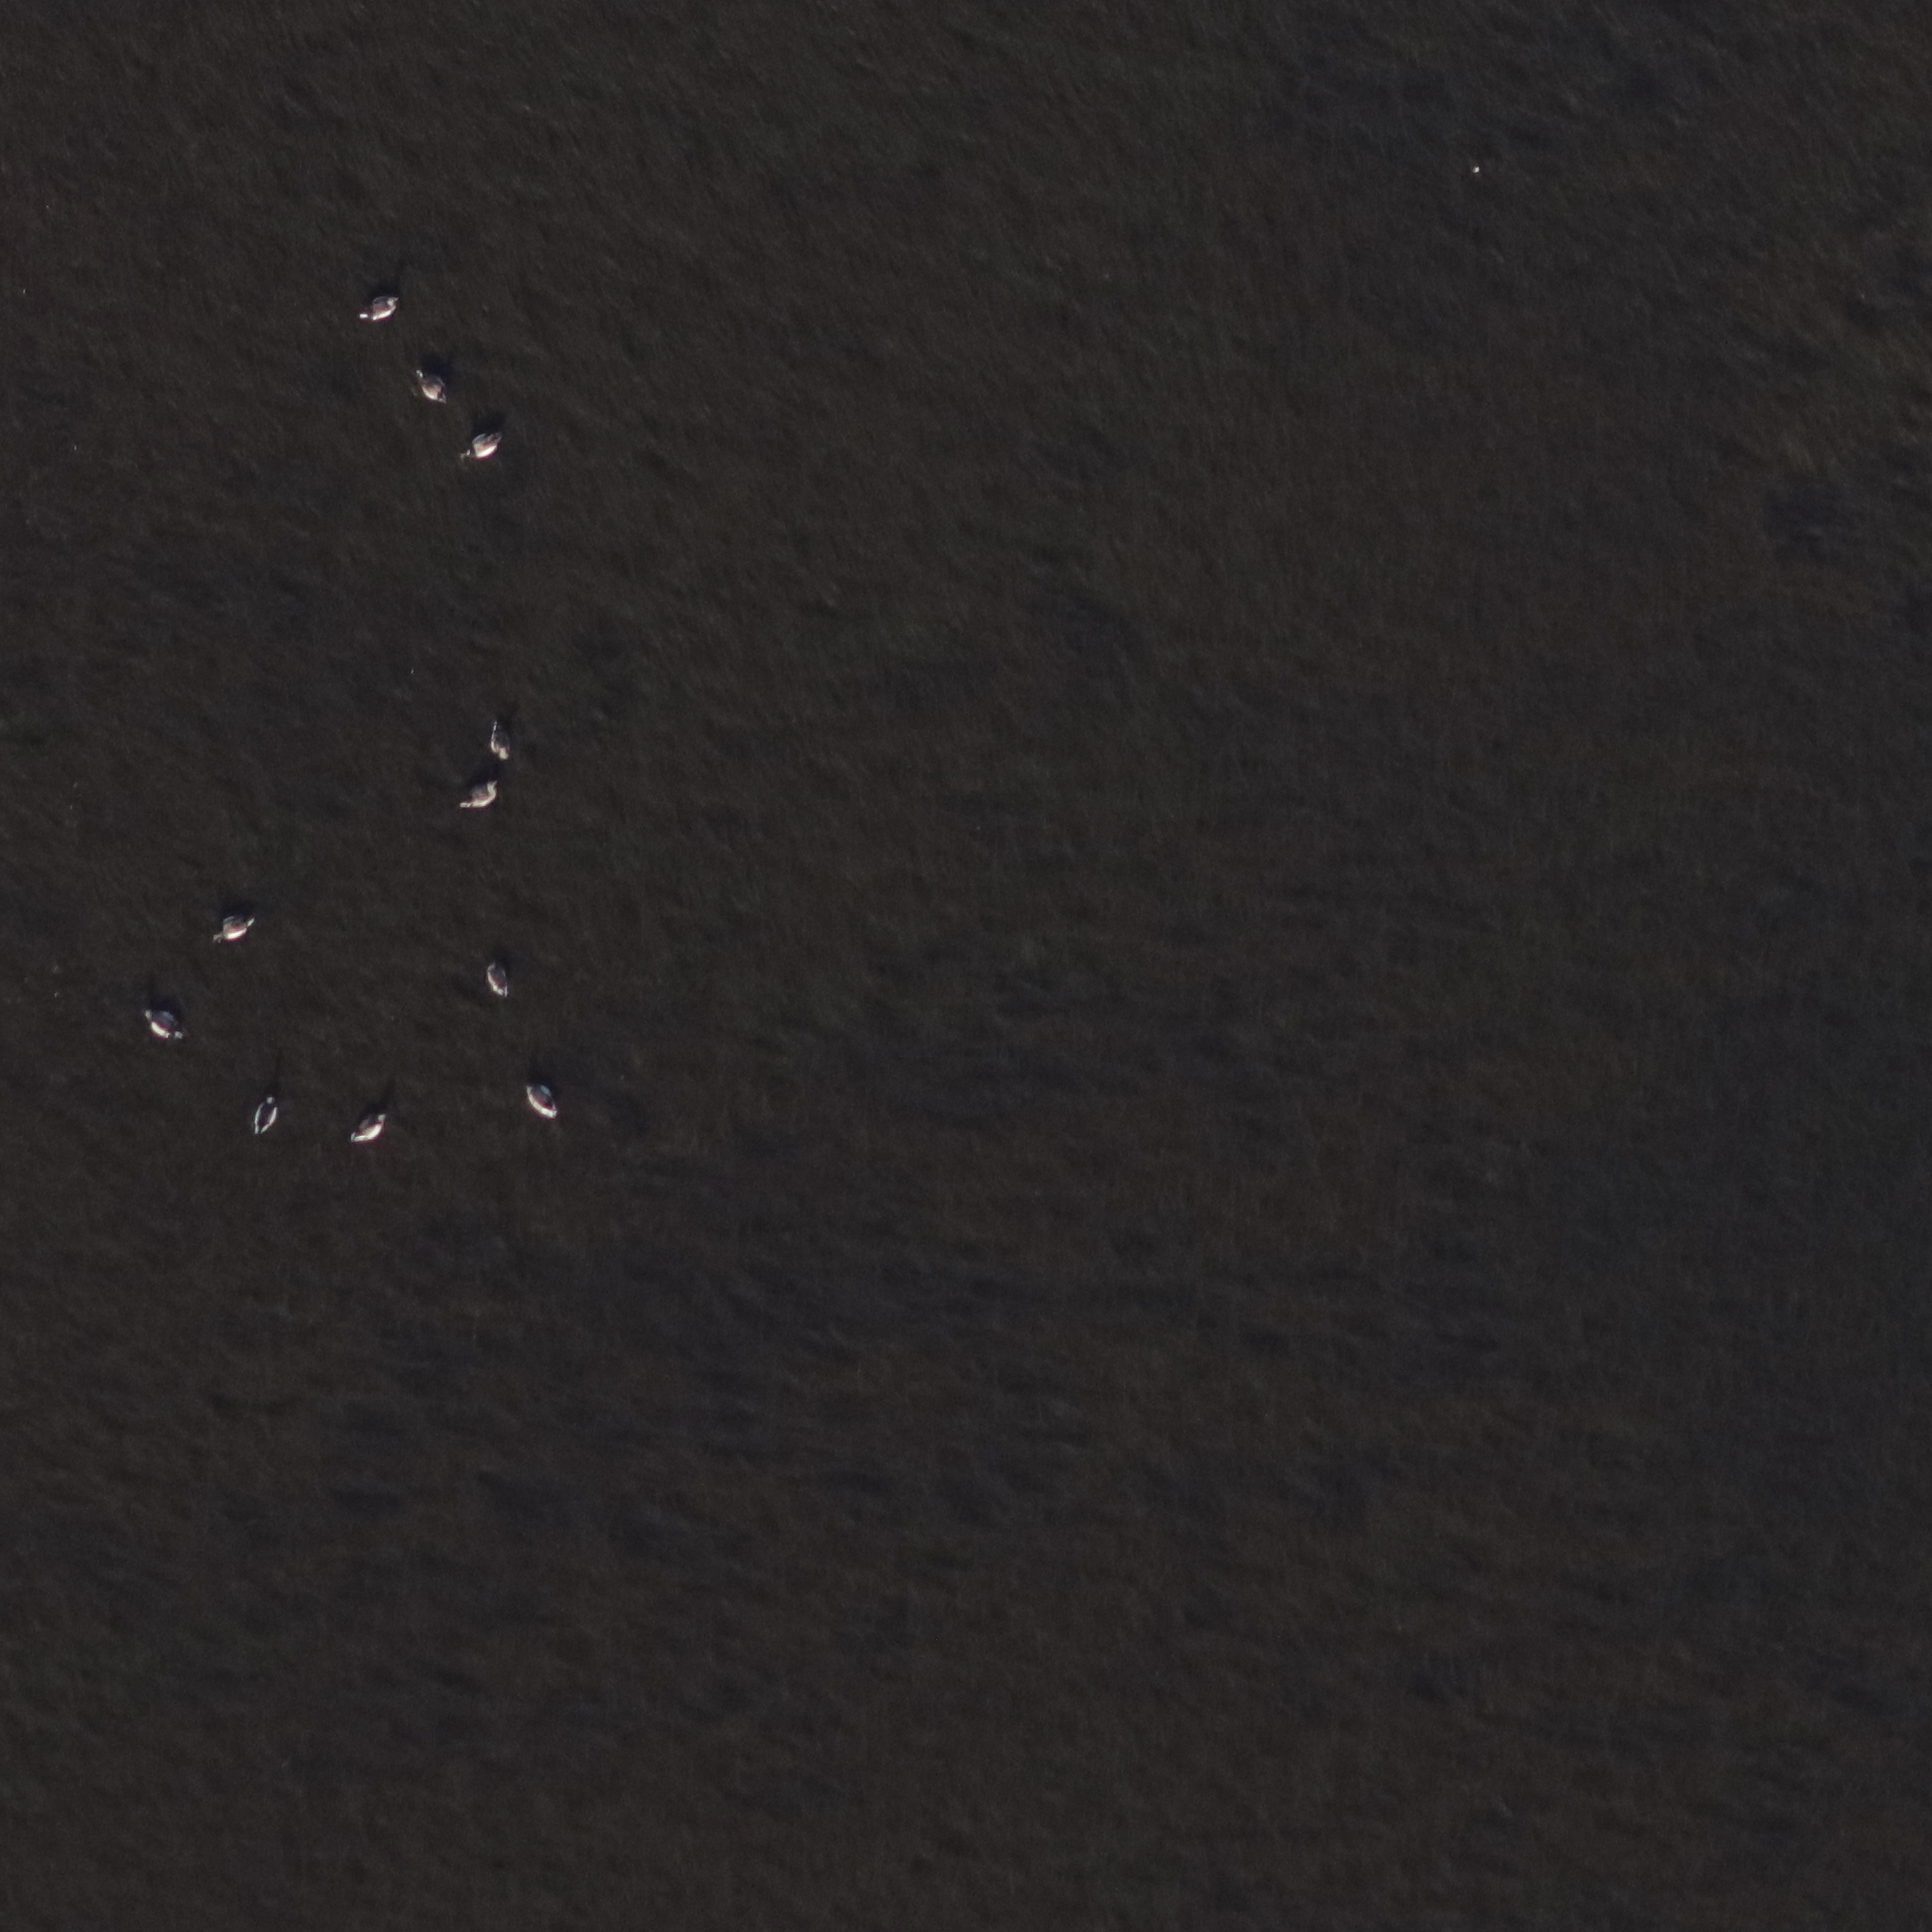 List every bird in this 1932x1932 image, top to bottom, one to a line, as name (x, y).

brant (378, 305)
brant (430, 385)
brant (479, 445)
brant (499, 739)
brant (477, 795)
brant (234, 926)
brant (496, 978)
brant (164, 1021)
brant (539, 1097)
brant (265, 1113)
brant (368, 1126)